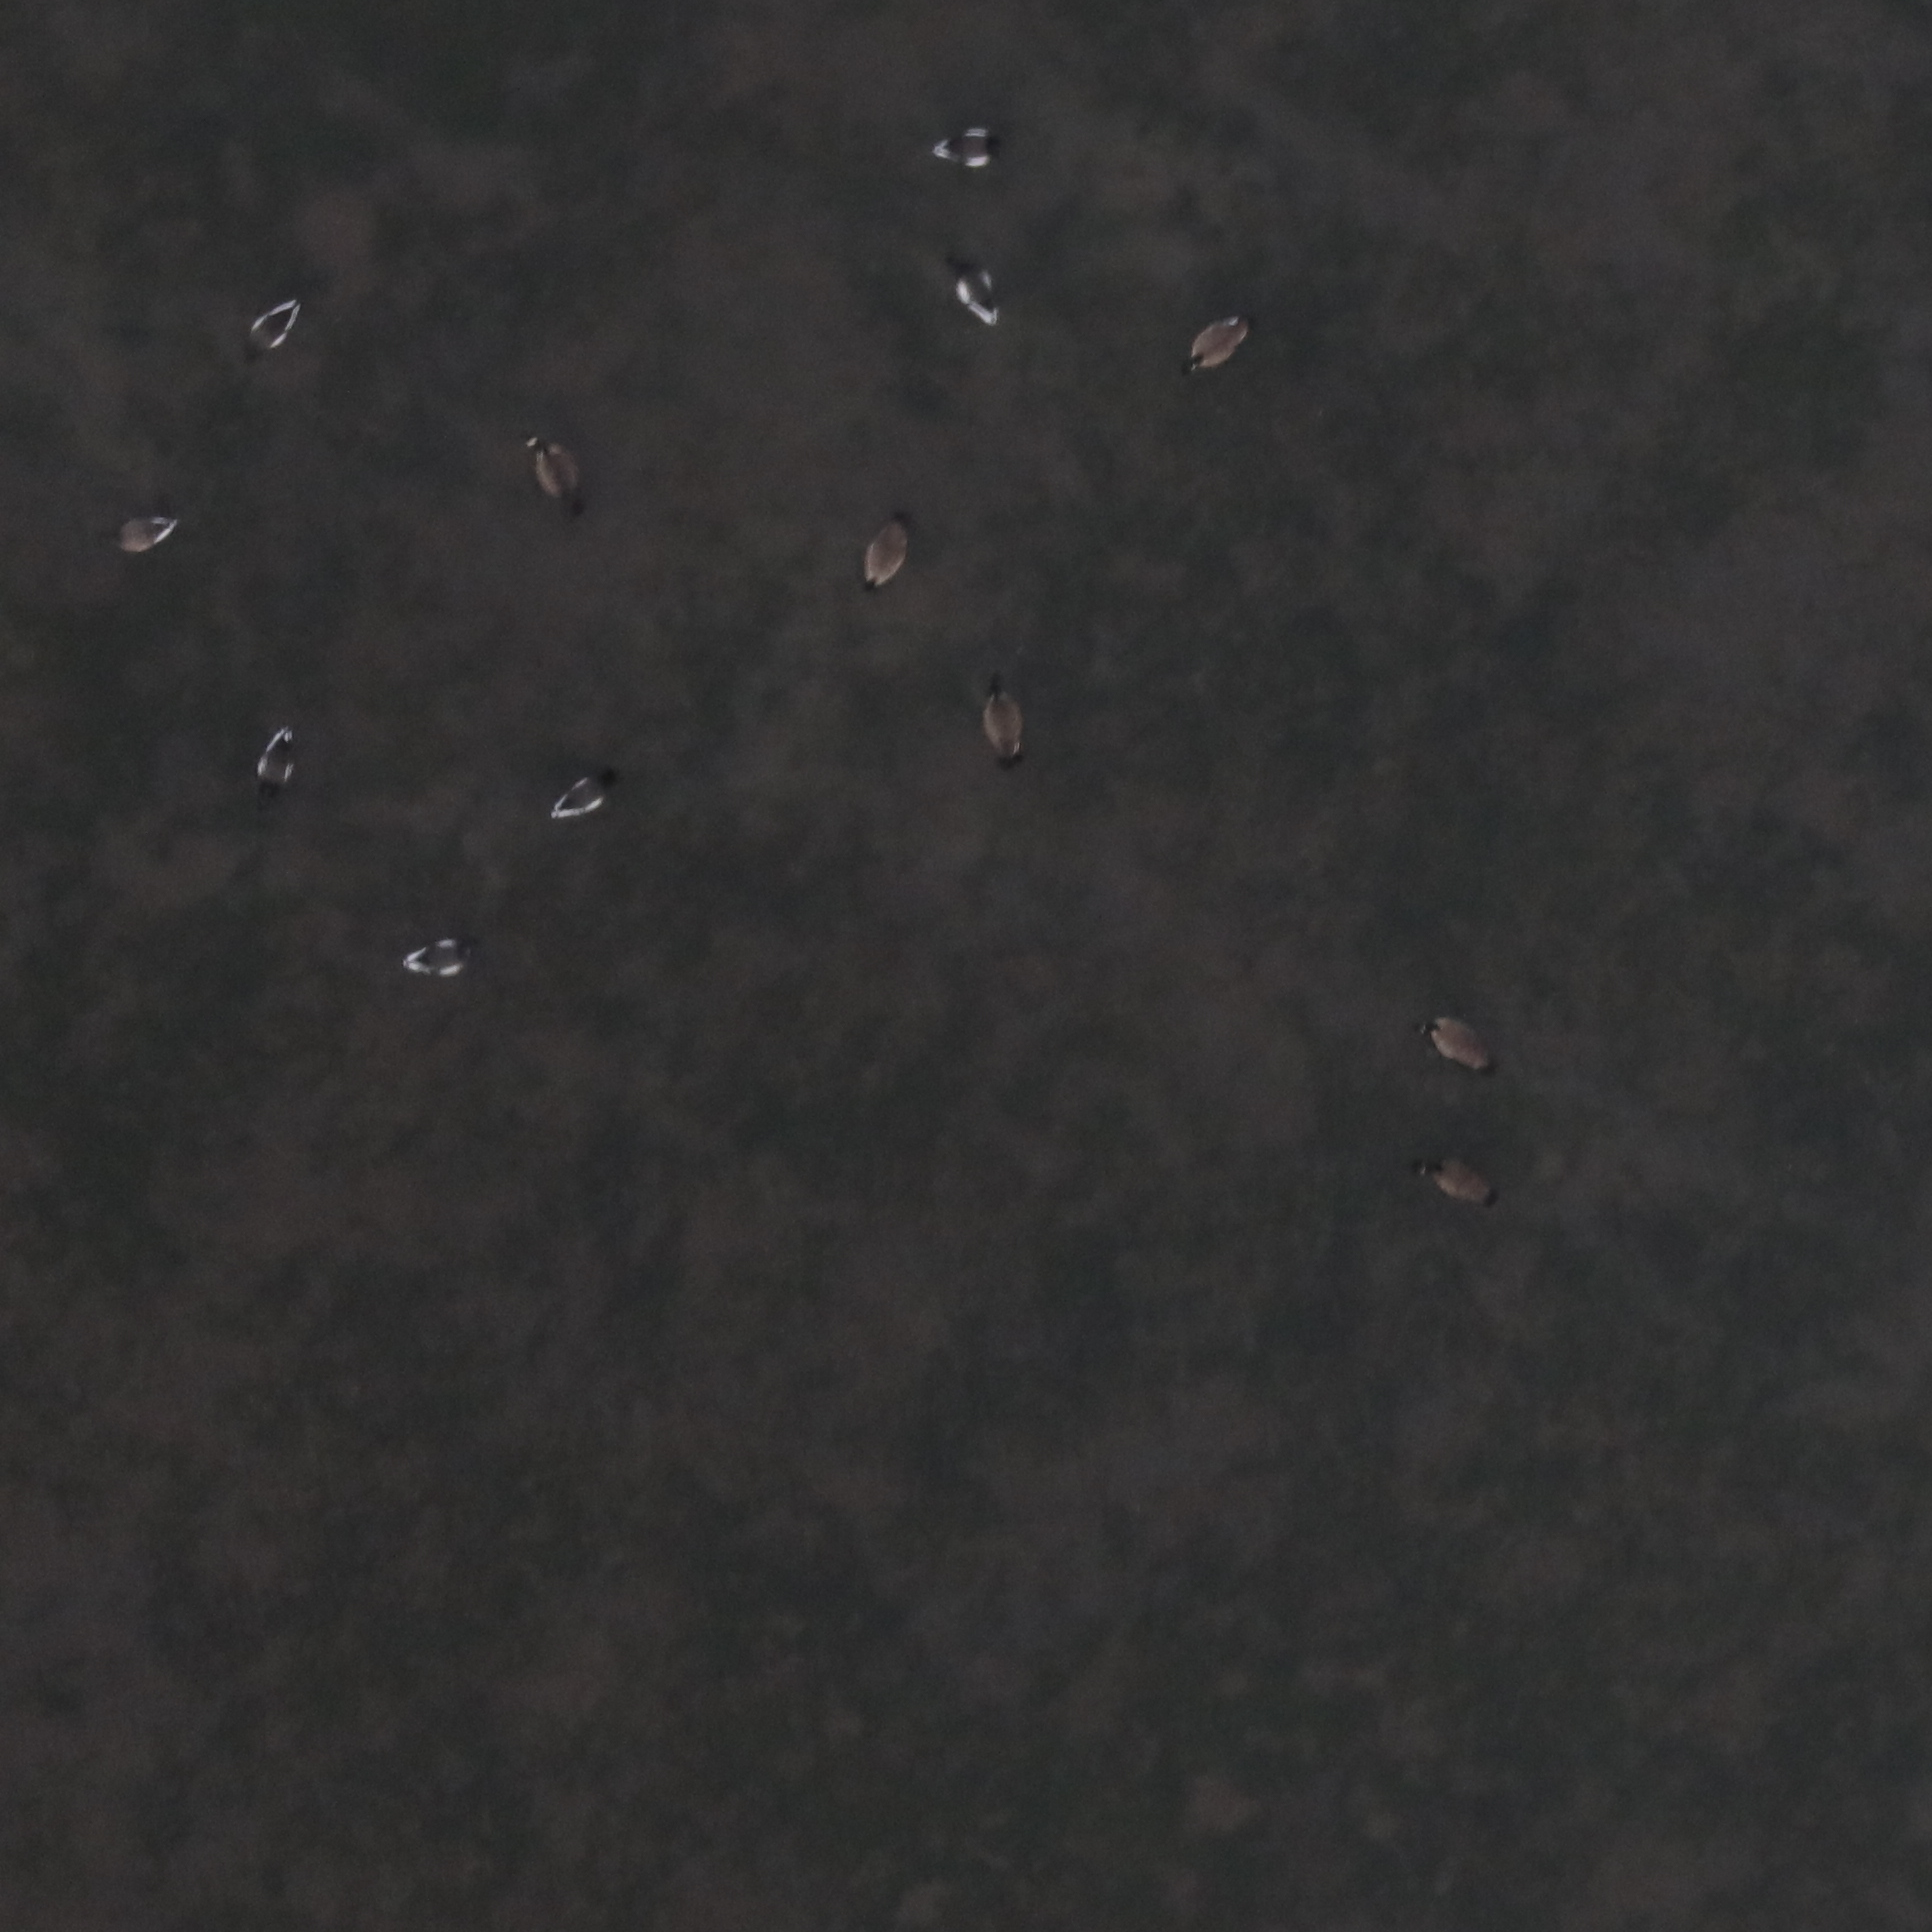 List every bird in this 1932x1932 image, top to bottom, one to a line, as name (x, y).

brant (972, 147)
brant (978, 292)
brant (274, 329)
Canada goose (1217, 342)
Canada goose (555, 470)
brant (142, 531)
Canada goose (886, 555)
Canada goose (1004, 722)
brant (276, 763)
brant (583, 795)
brant (443, 958)
Canada goose (1458, 1042)
Canada goose (1458, 1178)